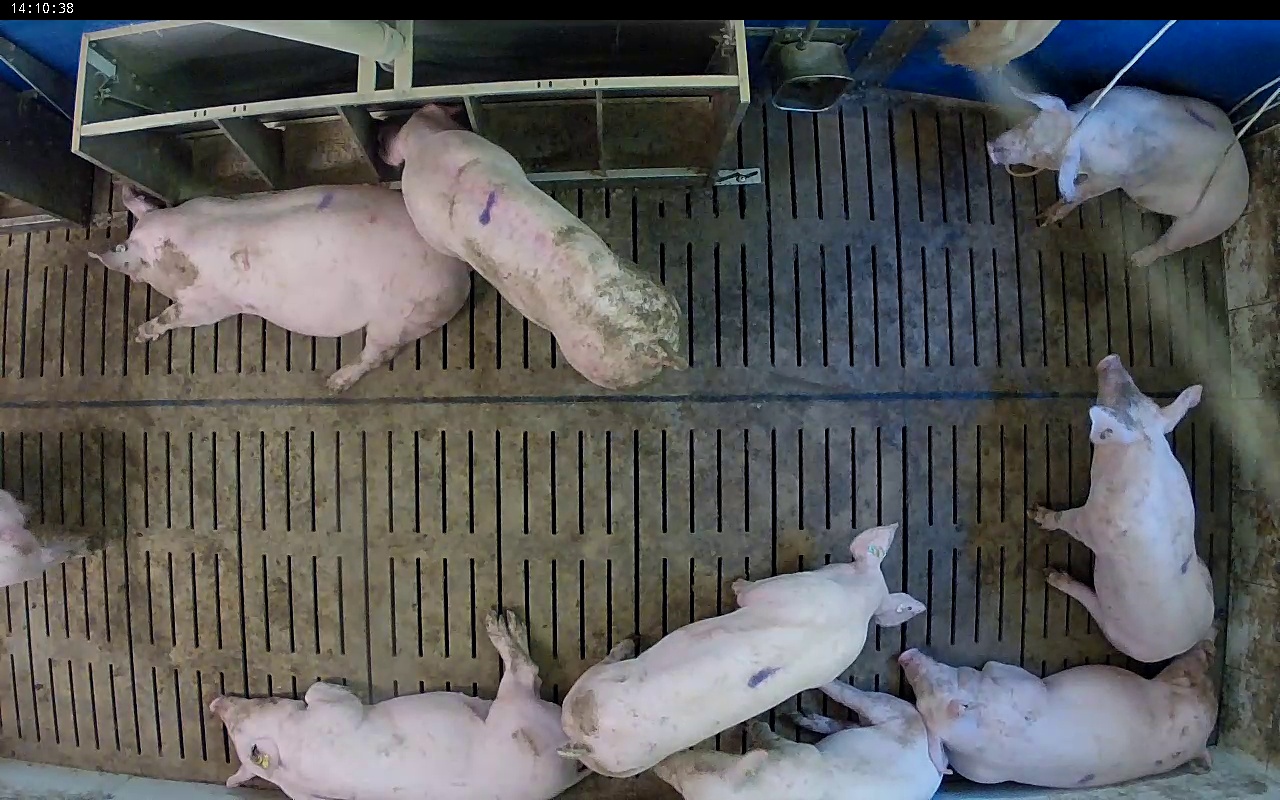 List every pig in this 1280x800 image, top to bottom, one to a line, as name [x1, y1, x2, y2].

pig [986, 85, 1253, 267]
pig [378, 105, 691, 390]
pig [88, 184, 476, 393]
pig [1028, 355, 1216, 664]
pig [0, 489, 72, 588]
pig [558, 521, 928, 779]
pig [207, 609, 591, 799]
pig [895, 618, 1223, 788]
pig [654, 676, 950, 799]